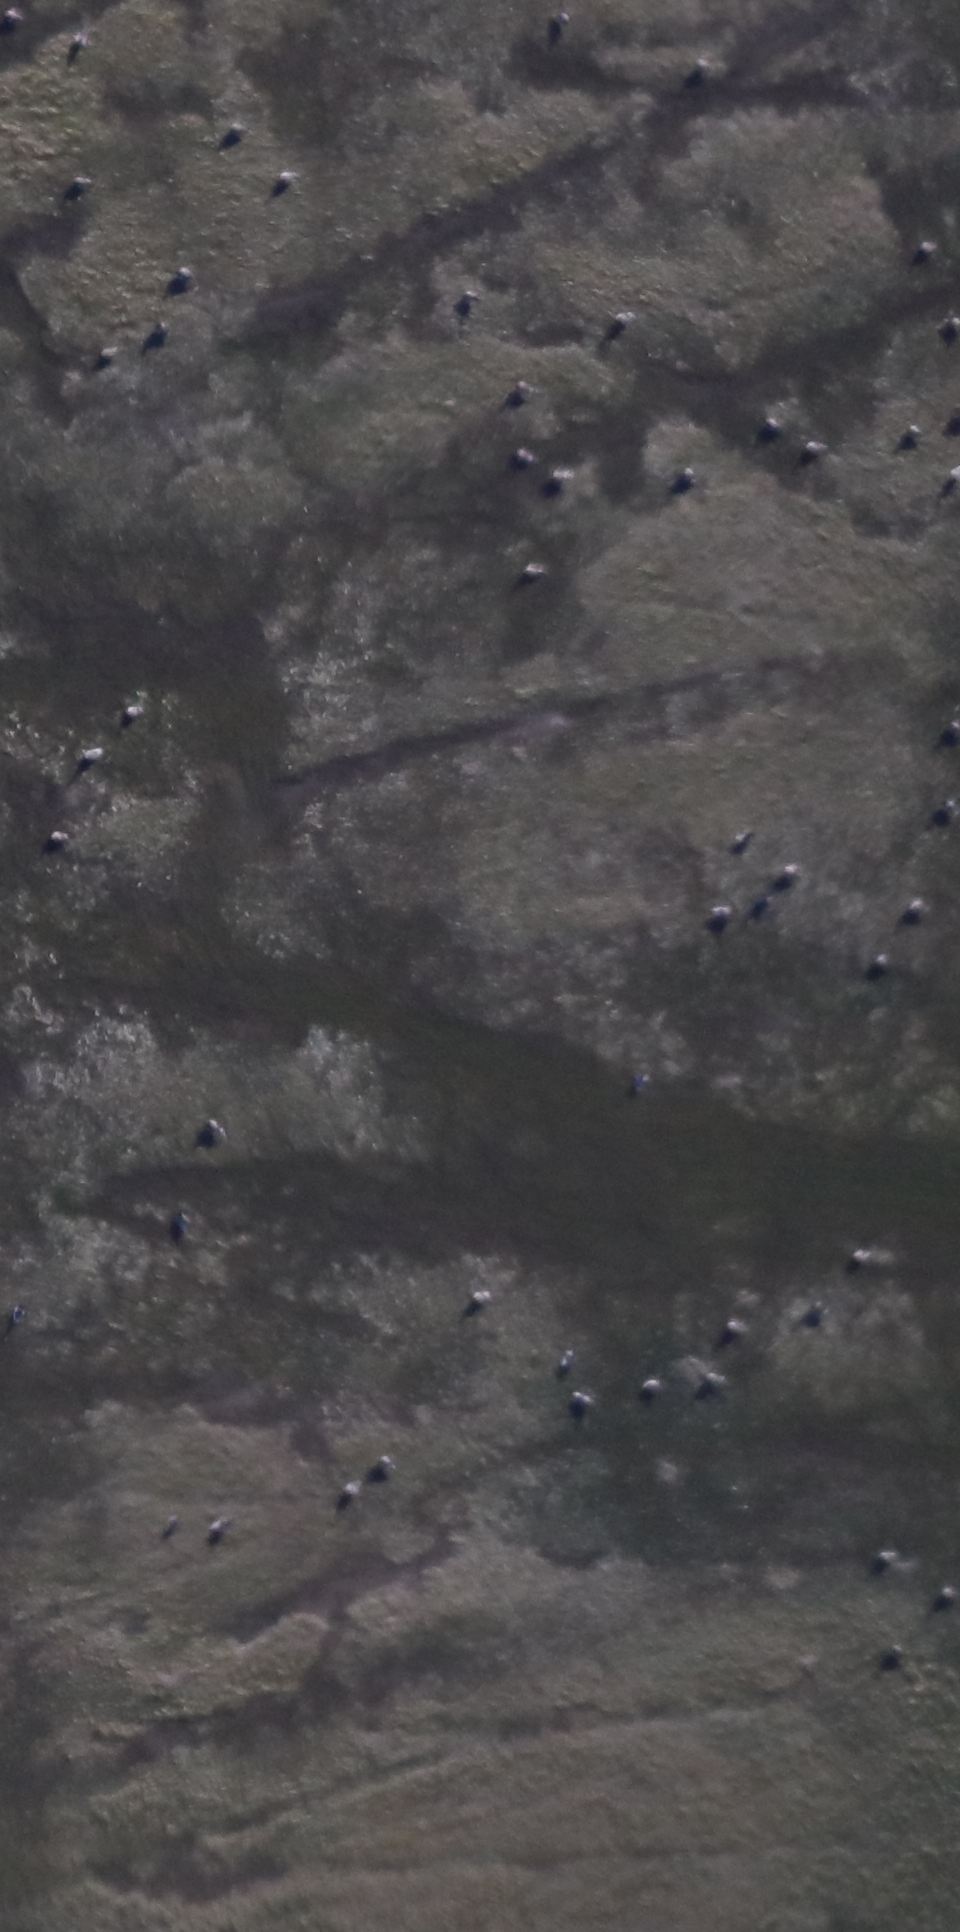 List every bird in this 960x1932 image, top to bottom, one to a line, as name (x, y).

brant (14, 19)
brant (564, 20)
brant (89, 48)
brant (703, 67)
brant (245, 128)
brant (284, 186)
brant (83, 187)
brant (933, 243)
brant (190, 280)
brant (474, 295)
brant (628, 312)
brant (954, 330)
brant (173, 333)
brant (106, 353)
brant (525, 386)
brant (772, 421)
brant (919, 424)
brant (815, 448)
brant (532, 453)
brant (954, 476)
brant (563, 477)
brant (682, 477)
brant (535, 574)
brant (134, 708)
brant (954, 725)
brant (90, 753)
brant (950, 811)
brant (60, 837)
brant (732, 839)
brant (793, 868)
brant (771, 899)
brant (730, 908)
brant (917, 909)
brant (885, 964)
brant (644, 1080)
brant (213, 1120)
brant (187, 1223)
brant (859, 1252)
brant (476, 1298)
brant (818, 1307)
brant (20, 1308)
brant (735, 1328)
brant (569, 1358)
brant (716, 1379)
brant (655, 1384)
brant (578, 1400)
brant (389, 1466)
brant (344, 1491)
brant (174, 1523)
brant (218, 1526)
brant (887, 1552)
brant (951, 1591)
brant (899, 1648)